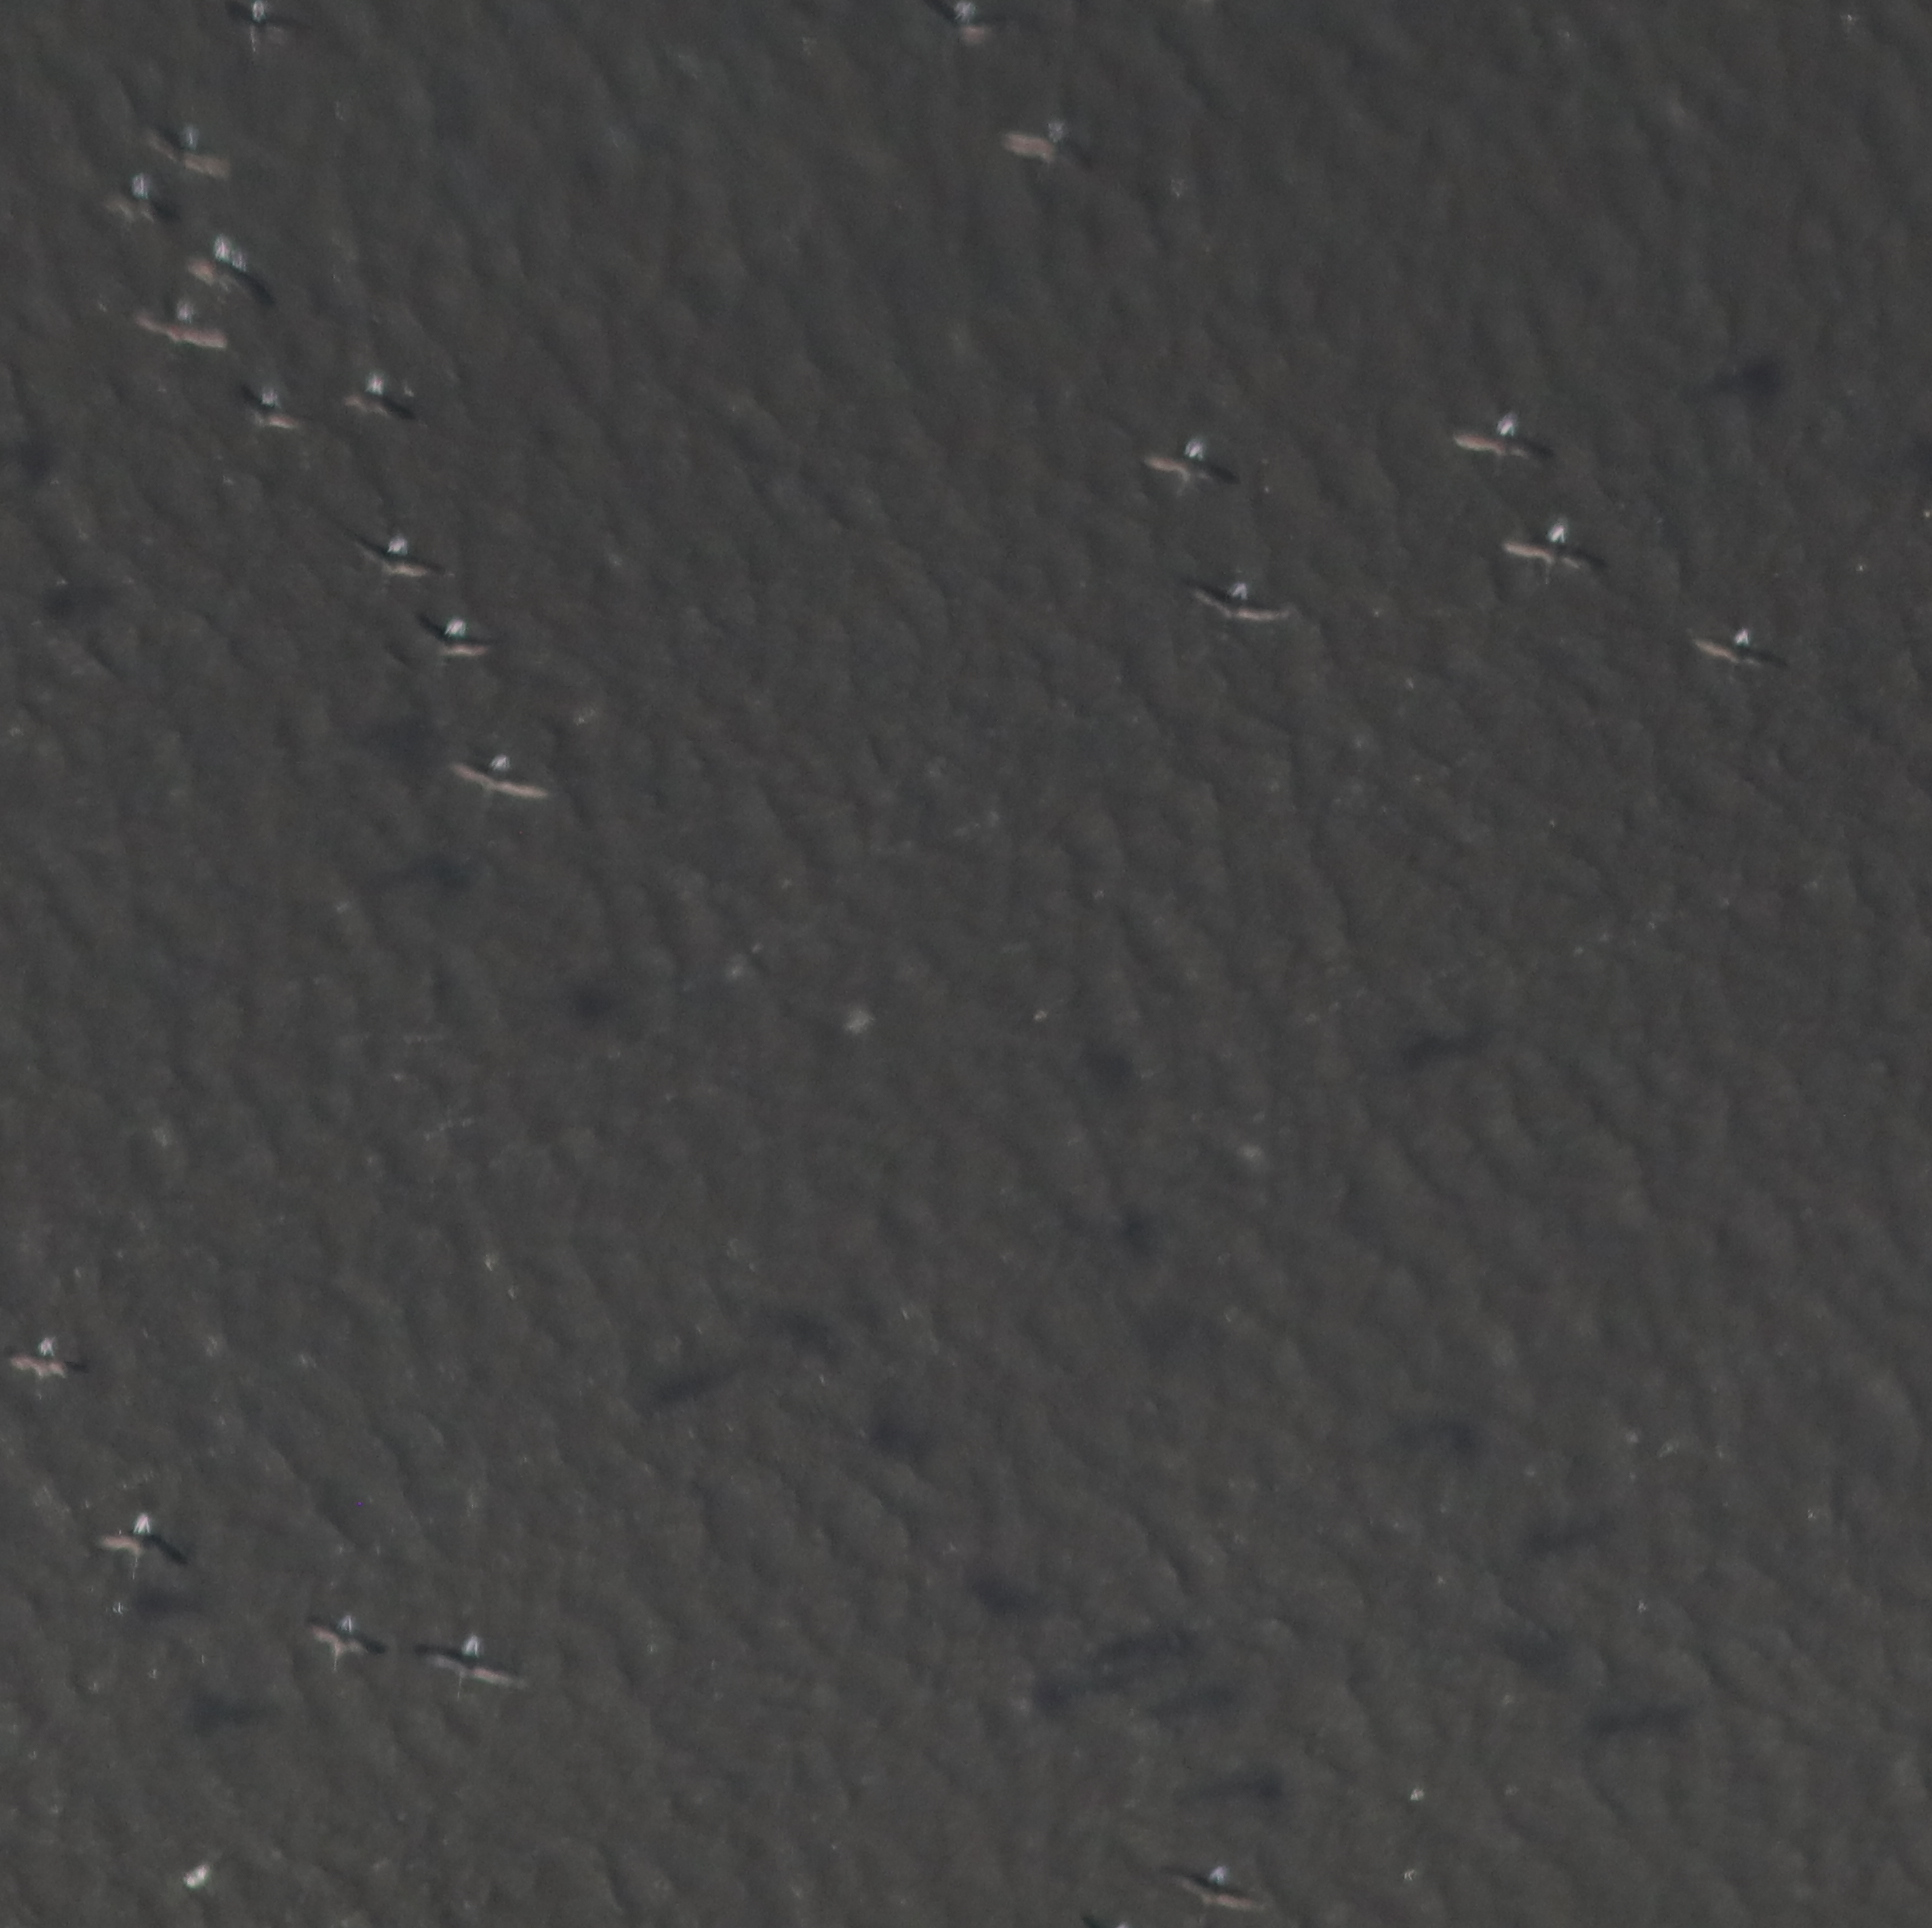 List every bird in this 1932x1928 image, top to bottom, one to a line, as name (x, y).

brant (257, 22)
brant (961, 22)
brant (1054, 145)
brant (192, 154)
brant (139, 206)
brant (219, 272)
brant (180, 328)
brant (374, 403)
brant (269, 410)
brant (1500, 444)
brant (1188, 471)
brant (1554, 557)
brant (392, 562)
brant (1237, 609)
brant (447, 639)
brant (1737, 650)
brant (493, 781)
brant (44, 1363)
brant (139, 1543)
brant (336, 1642)
brant (467, 1666)
brant (1214, 1891)